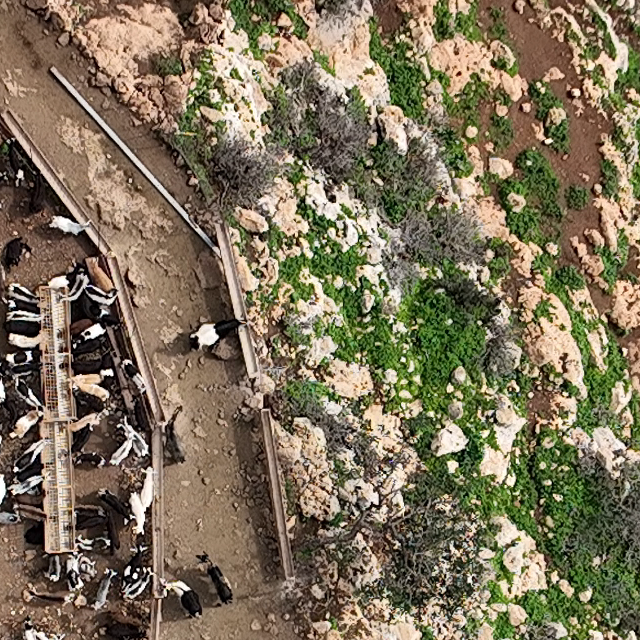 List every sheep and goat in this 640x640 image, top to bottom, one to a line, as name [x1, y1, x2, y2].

goat [6, 136, 26, 186]
goat [0, 168, 8, 189]
goat [29, 170, 46, 211]
goat [51, 215, 92, 235]
goat [4, 236, 22, 274]
goat [90, 258, 115, 290]
goat [48, 259, 84, 288]
goat [0, 260, 8, 305]
goat [58, 274, 88, 303]
goat [9, 282, 46, 302]
goat [85, 284, 119, 305]
goat [79, 294, 95, 321]
goat [8, 299, 44, 312]
goat [90, 305, 118, 325]
goat [4, 311, 48, 322]
goat [57, 319, 92, 339]
goat [190, 319, 247, 351]
goat [3, 321, 45, 337]
goat [70, 322, 106, 347]
goat [9, 331, 49, 348]
goat [59, 335, 106, 357]
goat [0, 344, 14, 378]
goat [7, 347, 49, 364]
goat [101, 347, 115, 388]
goat [60, 359, 101, 374]
goat [122, 360, 147, 392]
goat [0, 362, 4, 406]
goat [13, 364, 50, 377]
goat [67, 374, 101, 384]
goat [14, 379, 48, 414]
goat [76, 383, 108, 400]
goat [72, 385, 104, 412]
goat [131, 394, 149, 431]
goat [4, 400, 18, 429]
goat [162, 404, 185, 462]
goat [9, 411, 43, 439]
goat [67, 414, 101, 430]
goat [118, 416, 149, 457]
goat [63, 423, 92, 457]
goat [110, 433, 134, 466]
goat [14, 438, 52, 473]
goat [73, 451, 106, 468]
goat [13, 462, 53, 484]
goat [139, 468, 157, 508]
goat [9, 472, 52, 496]
goat [0, 474, 7, 514]
goat [97, 488, 135, 524]
goat [129, 492, 146, 536]
goat [13, 505, 58, 522]
goat [68, 505, 106, 517]
goat [0, 508, 21, 524]
goat [105, 510, 119, 548]
goat [66, 516, 108, 530]
goat [23, 522, 47, 543]
goat [73, 533, 109, 553]
goat [121, 545, 148, 592]
goat [67, 551, 84, 587]
goat [197, 552, 233, 604]
goat [47, 553, 60, 581]
goat [81, 556, 96, 583]
goat [123, 566, 155, 598]
goat [93, 569, 118, 608]
goat [158, 577, 203, 619]
goat [26, 584, 73, 605]
goat [25, 616, 37, 639]
goat [107, 623, 148, 639]
goat [35, 632, 66, 639]